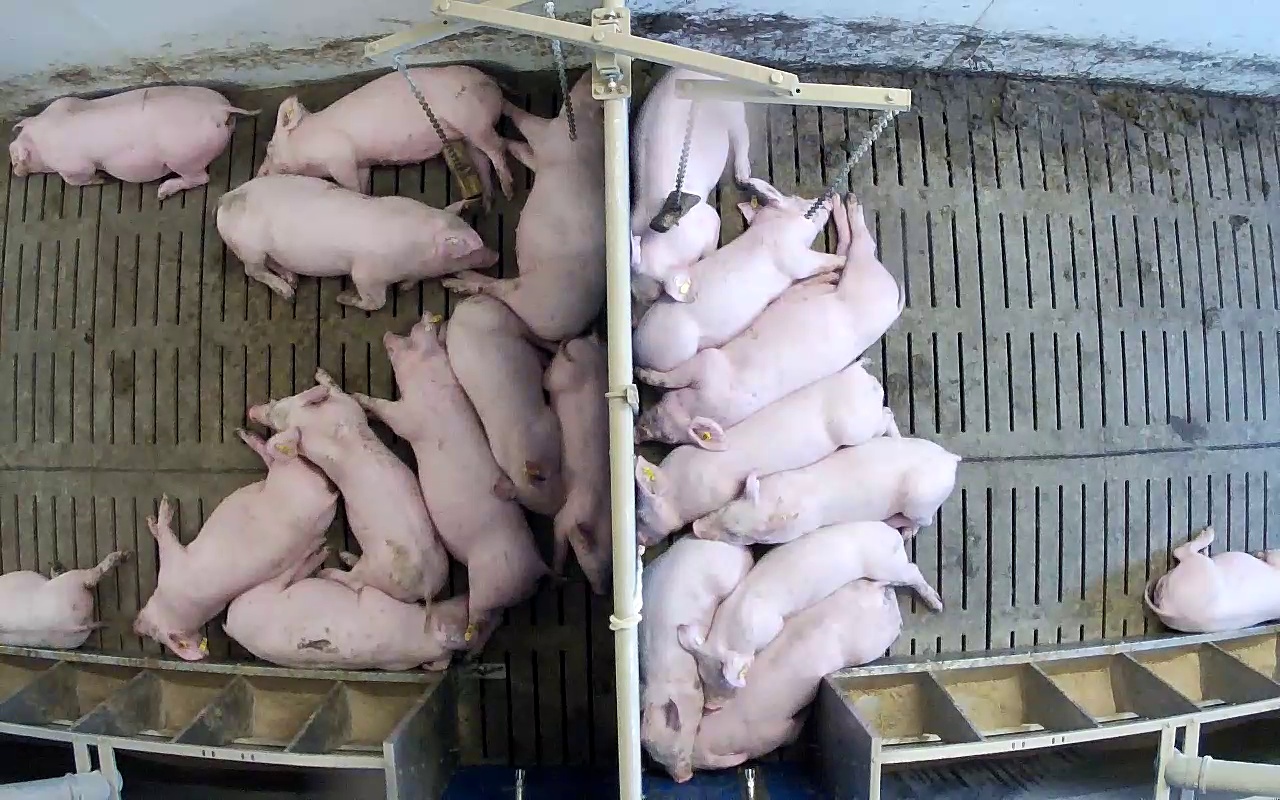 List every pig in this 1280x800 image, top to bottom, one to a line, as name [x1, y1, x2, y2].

pig [256, 65, 518, 217]
pig [627, 65, 753, 309]
pig [443, 68, 605, 340]
pig [7, 83, 266, 198]
pig [214, 174, 502, 312]
pig [636, 178, 847, 372]
pig [635, 189, 908, 453]
pig [447, 294, 567, 519]
pig [352, 309, 546, 665]
pig [543, 331, 614, 600]
pig [634, 357, 904, 548]
pig [250, 367, 449, 631]
pig [129, 430, 342, 662]
pig [694, 437, 964, 547]
pig [677, 520, 946, 711]
pig [1144, 526, 1279, 635]
pig [639, 533, 757, 782]
pig [221, 534, 470, 673]
pig [0, 549, 133, 649]
pig [692, 579, 905, 771]